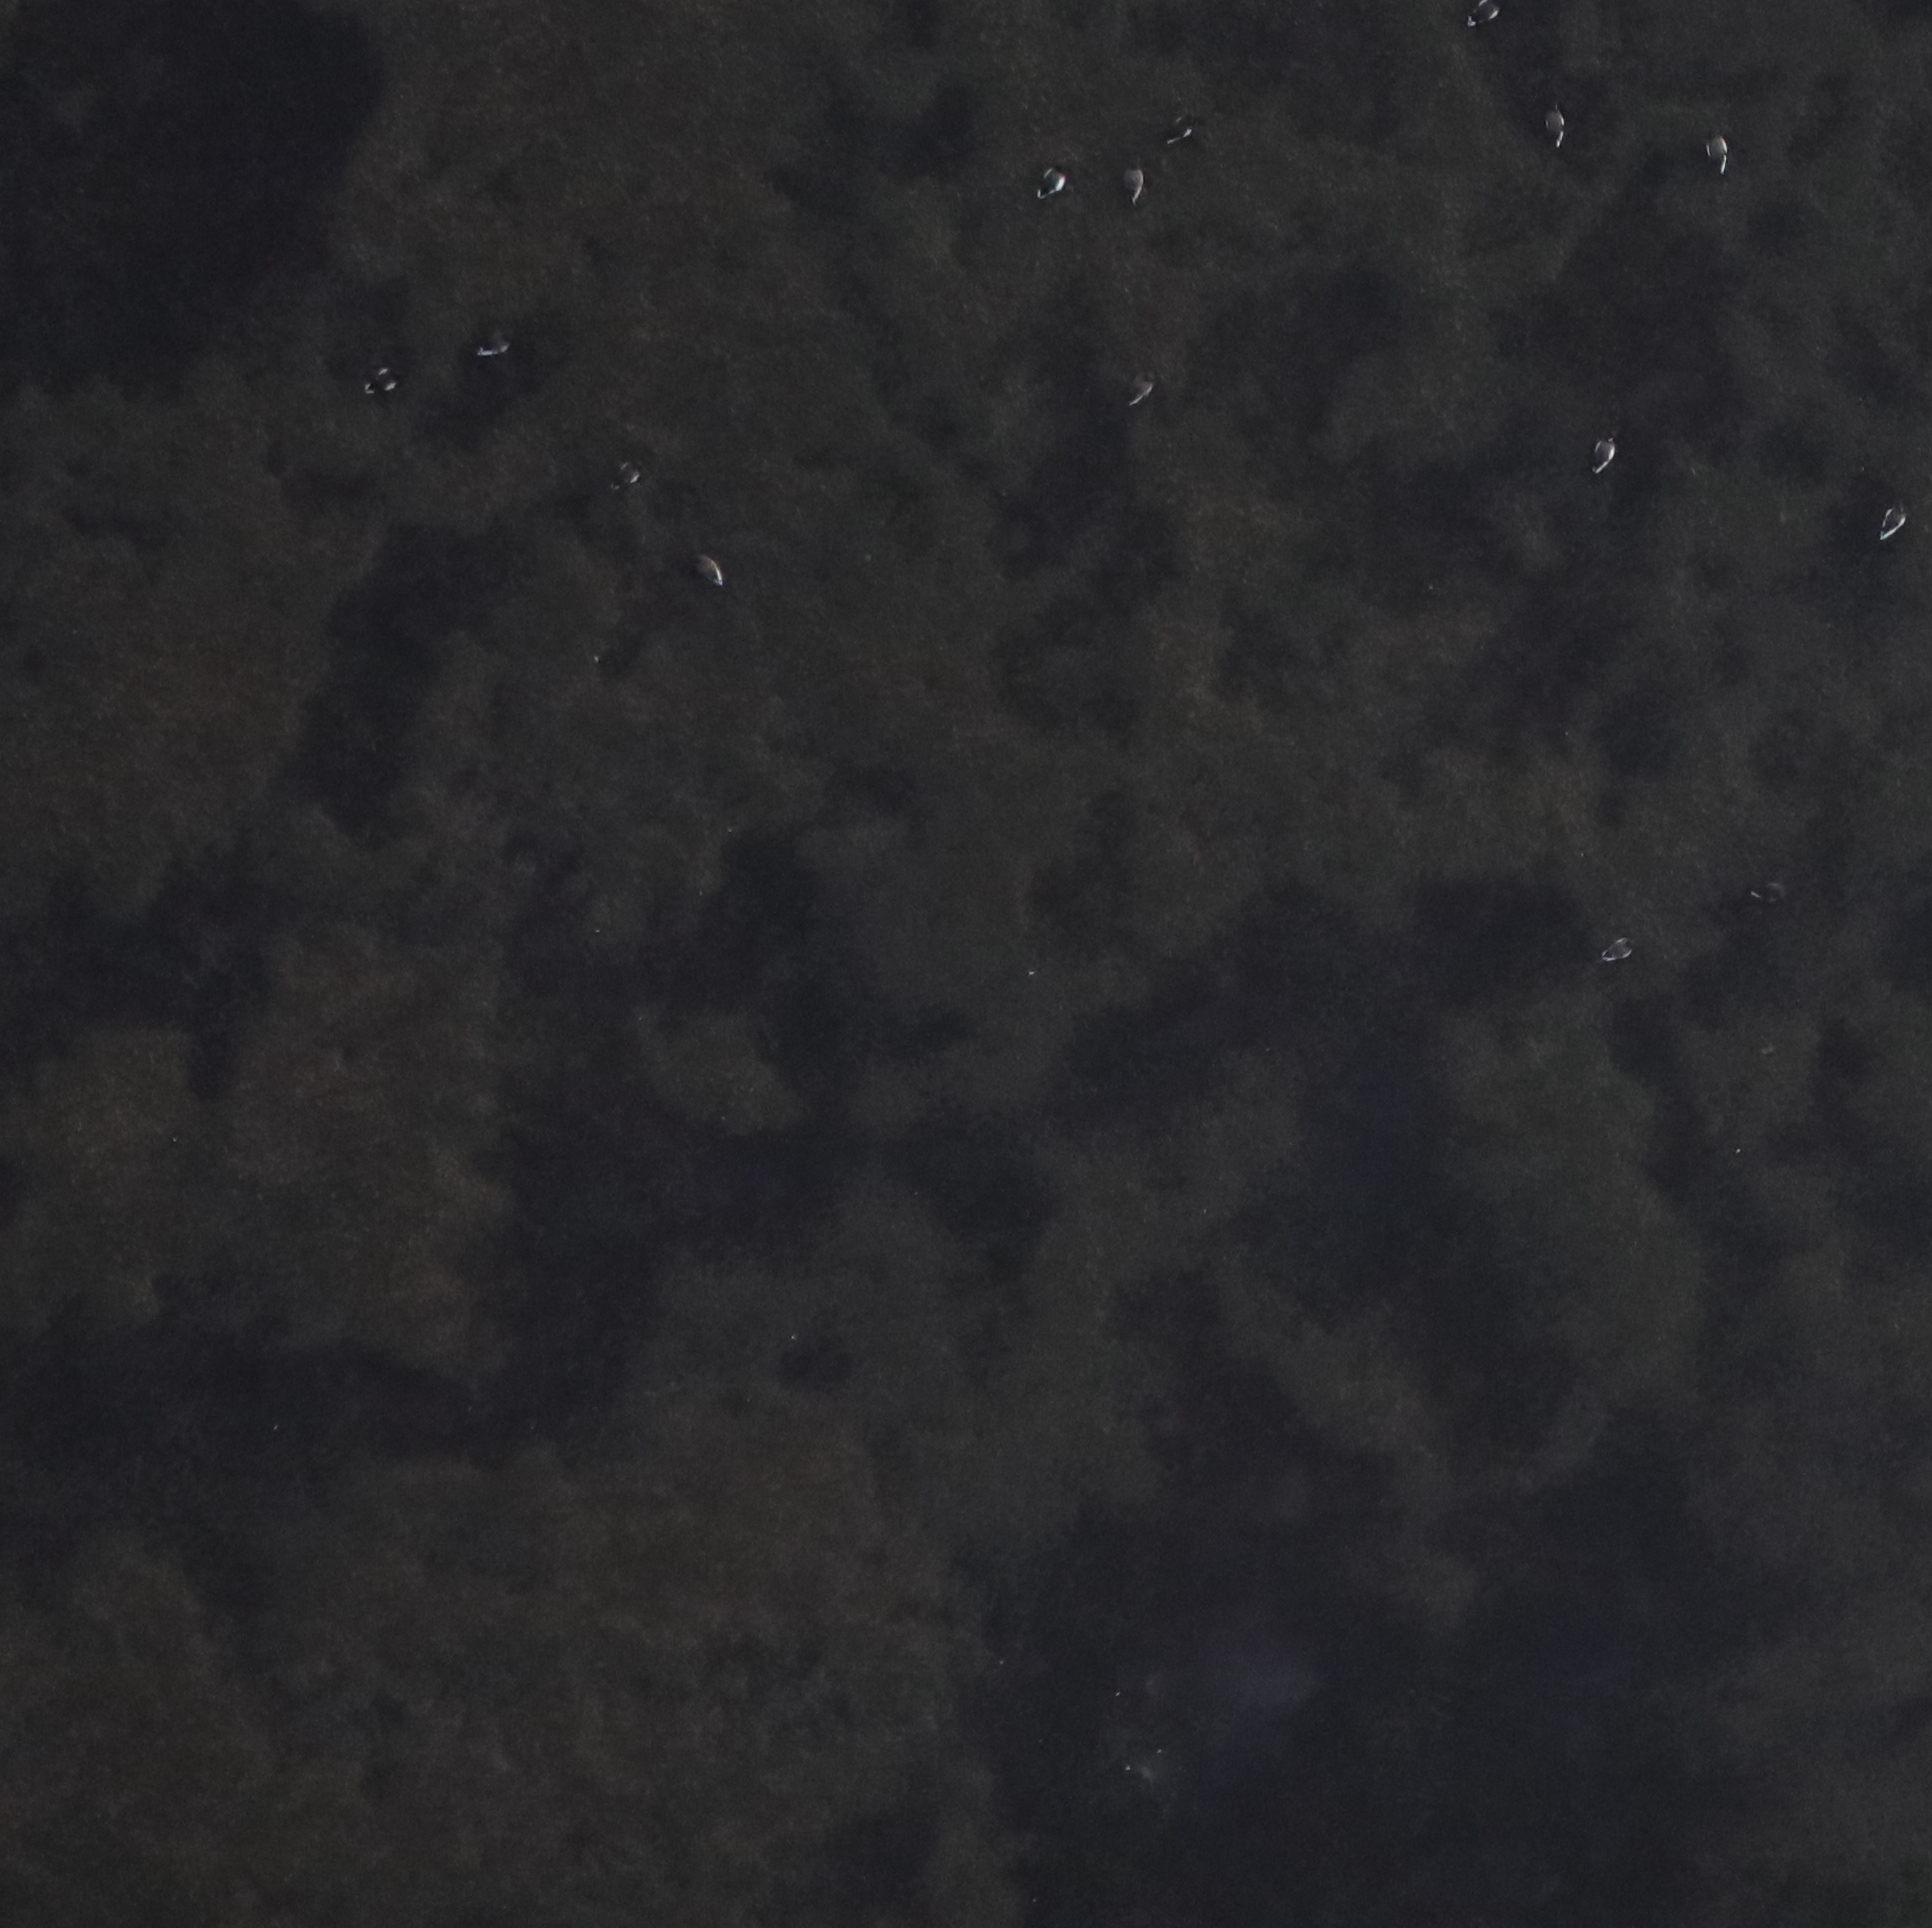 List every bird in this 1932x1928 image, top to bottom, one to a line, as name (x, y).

brant (1485, 11)
brant (1556, 124)
brant (1178, 131)
brant (1718, 151)
brant (1052, 181)
brant (1133, 182)
brant (495, 344)
brant (382, 381)
brant (1139, 386)
brant (1604, 453)
brant (627, 475)
brant (1892, 521)
brant (707, 569)
brant (1772, 891)
brant (1618, 949)